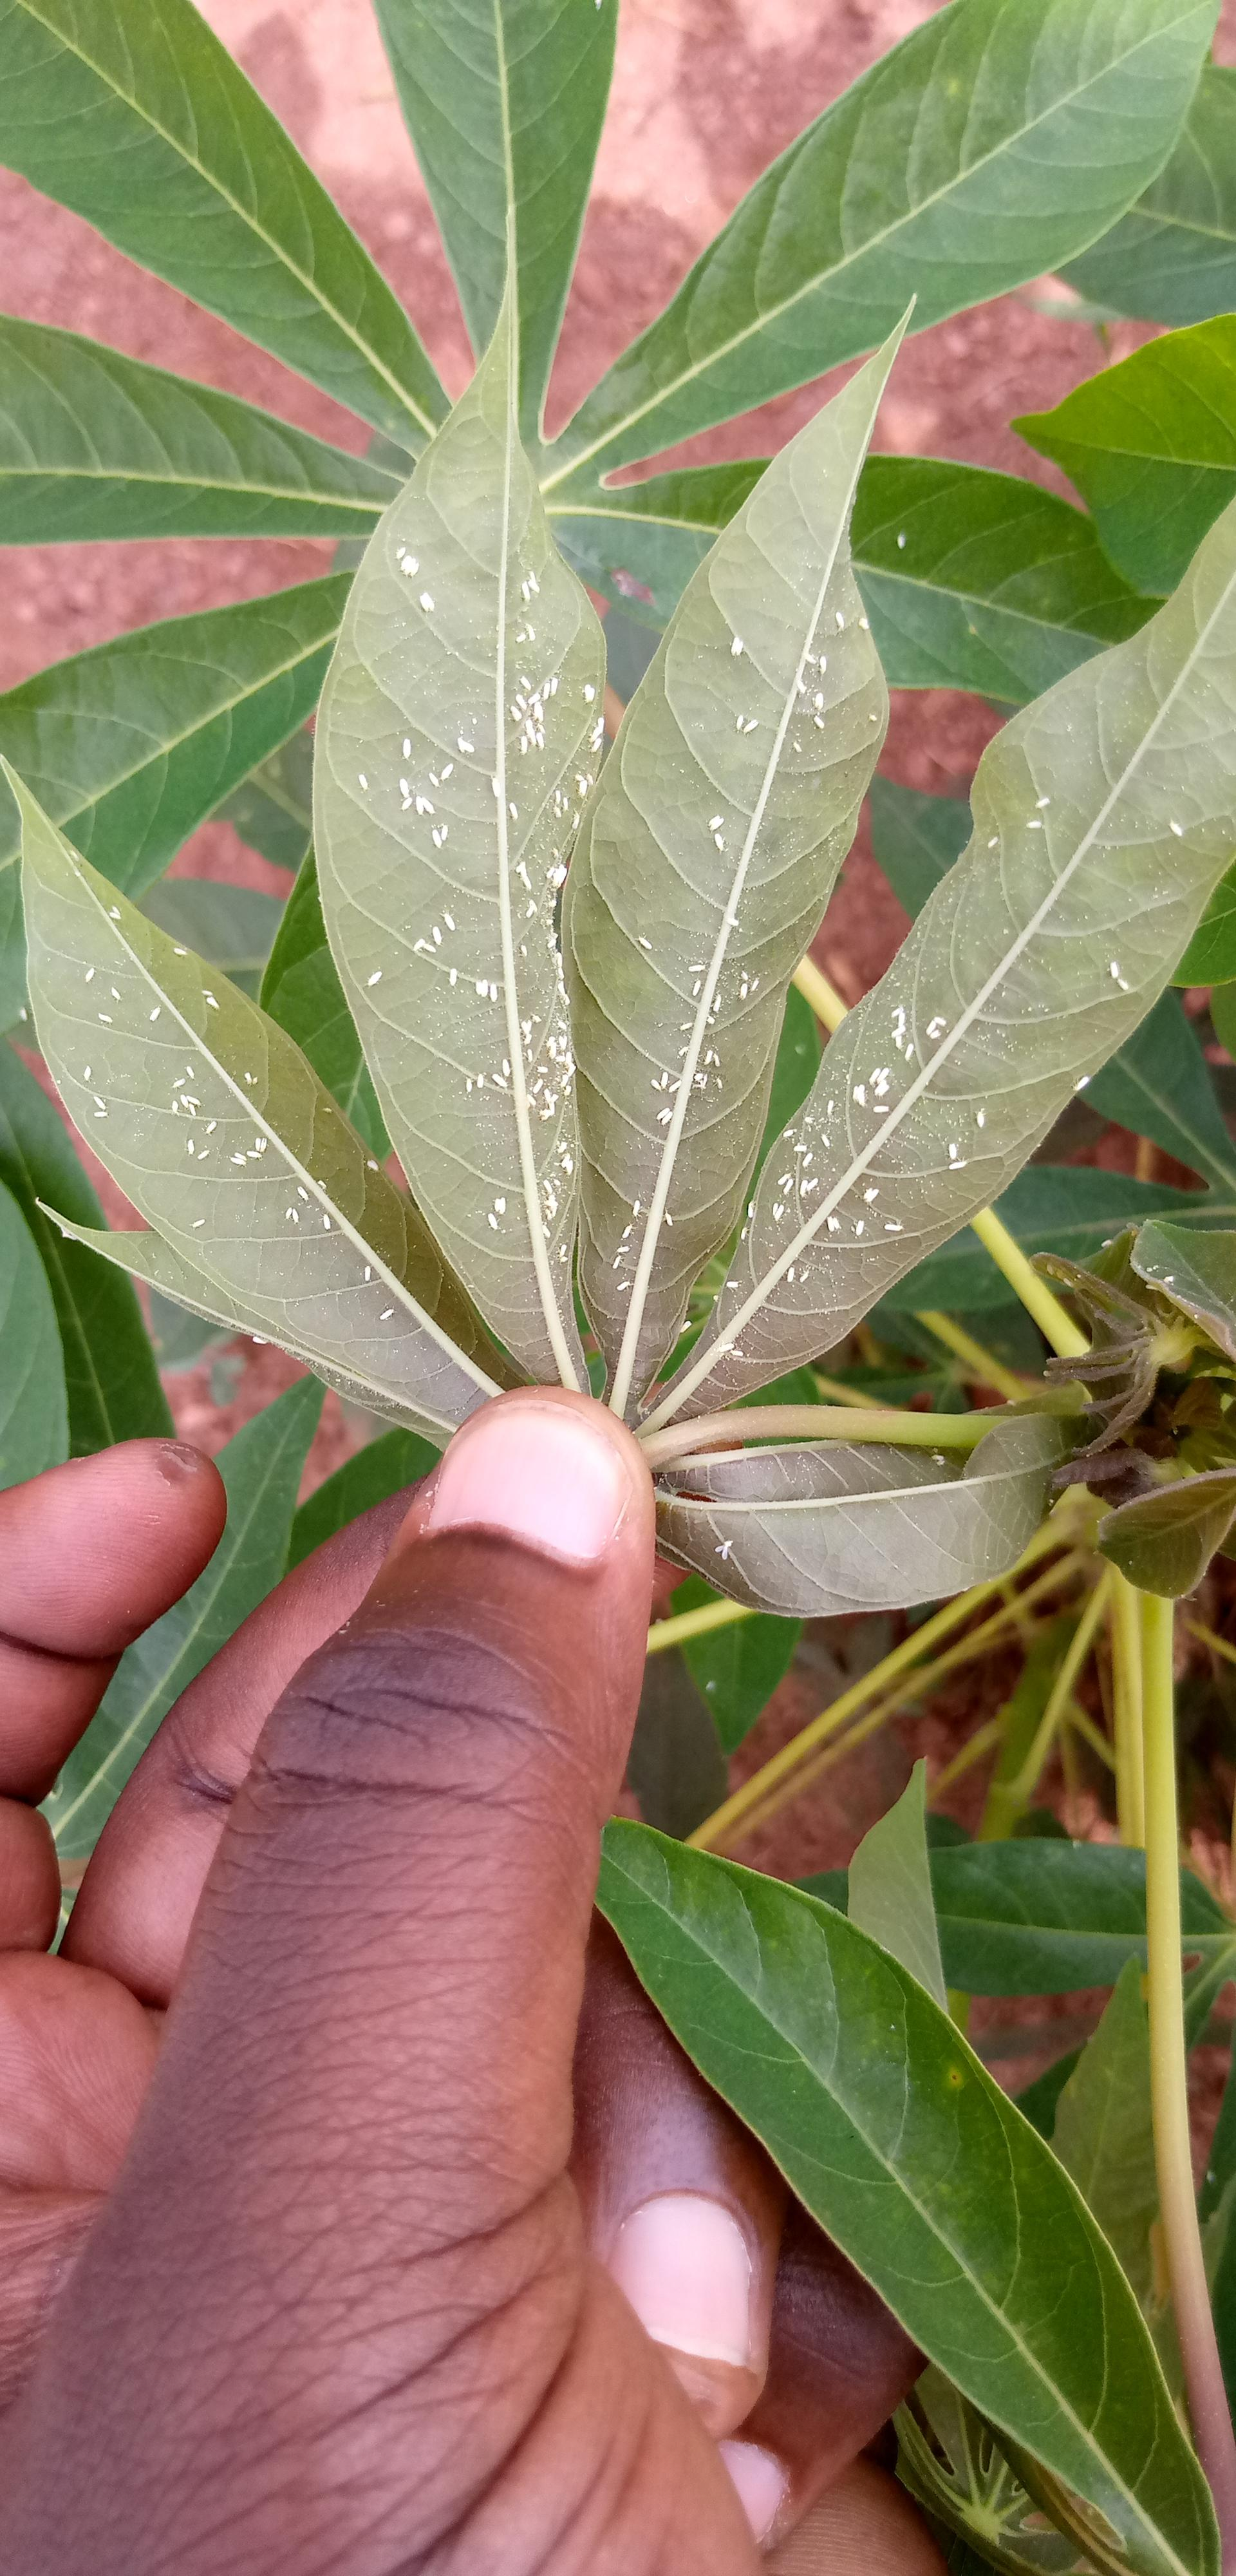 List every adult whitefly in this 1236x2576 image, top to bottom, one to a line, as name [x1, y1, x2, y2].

whitefly [894, 529, 909, 551]
whitefly [395, 545, 407, 560]
whitefly [398, 554, 411, 573]
whitefly [404, 557, 416, 577]
whitefly [410, 560, 420, 578]
whitefly [528, 569, 537, 582]
whitefly [528, 579, 541, 594]
whitefly [520, 580, 532, 602]
whitefly [422, 592, 436, 614]
whitefly [419, 595, 429, 613]
whitefly [834, 610, 845, 630]
whitefly [524, 621, 538, 643]
whitefly [514, 630, 527, 645]
whitefly [729, 636, 740, 657]
whitefly [736, 640, 744, 657]
whitefly [801, 650, 817, 666]
whitefly [818, 654, 828, 676]
whitefly [518, 674, 533, 692]
whitefly [550, 676, 559, 698]
whitefly [795, 677, 807, 696]
whitefly [540, 681, 551, 701]
whitefly [583, 683, 592, 705]
whitefly [588, 684, 599, 705]
whitefly [812, 690, 825, 710]
whitefly [527, 692, 541, 705]
whitefly [514, 692, 529, 710]
whitefly [534, 702, 545, 723]
whitefly [509, 703, 523, 721]
whitefly [512, 711, 521, 723]
whitefly [867, 711, 879, 726]
whitefly [734, 712, 745, 733]
whitefly [811, 715, 826, 732]
whitefly [596, 715, 606, 734]
whitefly [523, 717, 534, 731]
whitefly [742, 718, 760, 737]
whitefly [537, 723, 548, 735]
whitefly [589, 723, 602, 743]
whitefly [527, 731, 537, 748]
whitefly [534, 731, 548, 752]
whitefly [518, 734, 528, 757]
whitefly [456, 735, 465, 754]
whitefly [400, 736, 413, 762]
whitefly [590, 736, 603, 755]
whitefly [464, 740, 476, 755]
whitefly [791, 740, 805, 755]
whitefly [440, 761, 454, 781]
whitefly [427, 771, 440, 789]
whitefly [357, 772, 371, 792]
whitefly [574, 772, 585, 782]
whitefly [586, 773, 595, 788]
whitefly [489, 775, 502, 800]
whitefly [398, 775, 411, 798]
whitefly [576, 778, 588, 800]
whitefly [554, 788, 561, 806]
whitefly [415, 794, 424, 818]
whitefly [1033, 794, 1051, 810]
whitefly [420, 795, 437, 816]
whitefly [561, 795, 569, 817]
whitefly [400, 797, 413, 812]
whitefly [507, 801, 520, 822]
whitefly [551, 804, 563, 819]
whitefly [570, 809, 580, 833]
whitefly [707, 815, 721, 827]
whitefly [709, 817, 725, 833]
whitefly [1022, 819, 1044, 829]
whitefly [1166, 820, 1186, 840]
whitefly [440, 822, 449, 842]
whitefly [430, 826, 443, 849]
whitefly [713, 832, 727, 853]
whitefly [984, 835, 1004, 851]
whitefly [549, 846, 559, 860]
whitefly [513, 859, 527, 874]
whitefly [556, 862, 567, 886]
whitefly [544, 866, 557, 880]
whitefly [552, 871, 559, 889]
whitefly [521, 876, 535, 891]
whitefly [528, 898, 539, 913]
whitefly [111, 904, 124, 916]
whitefly [524, 904, 536, 918]
whitefly [442, 911, 457, 933]
whitefly [107, 911, 123, 922]
whitefly [724, 914, 741, 928]
whitefly [543, 917, 554, 927]
whitefly [431, 924, 443, 947]
whitefly [635, 934, 655, 952]
whitefly [545, 936, 557, 949]
whitefly [411, 938, 426, 954]
whitefly [519, 942, 529, 958]
whitefly [422, 943, 437, 955]
whitefly [171, 945, 188, 958]
whitefly [555, 950, 563, 967]
whitefly [1107, 959, 1121, 980]
whitefly [684, 961, 707, 975]
whitefly [82, 965, 98, 985]
whitefly [447, 965, 458, 989]
whitefly [363, 967, 386, 990]
whitefly [556, 967, 565, 980]
whitefly [738, 967, 749, 982]
whitefly [481, 976, 489, 999]
whitefly [749, 976, 761, 996]
whitefly [691, 978, 702, 997]
whitefly [1116, 978, 1130, 992]
whitefly [474, 980, 482, 997]
whitefly [557, 980, 566, 994]
whitefly [489, 981, 499, 1004]
whitefly [738, 981, 748, 1001]
whitefly [109, 985, 123, 1002]
whitefly [199, 989, 214, 997]
whitefly [710, 991, 724, 1013]
whitefly [559, 994, 572, 1008]
whitefly [205, 996, 221, 1011]
whitefly [147, 1005, 163, 1023]
whitefly [890, 1007, 905, 1018]
whitefly [93, 1011, 115, 1028]
whitefly [897, 1012, 906, 1027]
whitefly [530, 1012, 543, 1025]
whitefly [705, 1014, 718, 1027]
whitefly [933, 1014, 948, 1029]
whitefly [556, 1018, 568, 1032]
whitefly [677, 1019, 694, 1034]
whitefly [518, 1020, 534, 1037]
whitefly [925, 1020, 937, 1036]
whitefly [890, 1025, 906, 1041]
whitefly [930, 1028, 941, 1040]
whitefly [557, 1032, 569, 1050]
whitefly [895, 1033, 904, 1053]
whitefly [521, 1034, 531, 1047]
whitefly [545, 1035, 556, 1048]
whitefly [548, 1041, 557, 1059]
whitefly [903, 1041, 915, 1063]
whitefly [676, 1045, 690, 1059]
whitefly [523, 1047, 536, 1063]
whitefly [702, 1047, 713, 1066]
whitefly [565, 1050, 574, 1065]
whitefly [712, 1052, 722, 1068]
whitefly [554, 1054, 566, 1063]
whitefly [500, 1057, 512, 1078]
whitefly [80, 1064, 94, 1083]
whitefly [184, 1064, 196, 1081]
whitefly [533, 1064, 550, 1075]
whitefly [869, 1066, 881, 1086]
whitefly [876, 1066, 890, 1084]
whitefly [1070, 1068, 1091, 1095]
whitefly [243, 1069, 252, 1086]
whitefly [692, 1070, 704, 1081]
whitefly [660, 1070, 668, 1090]
whitefly [475, 1072, 486, 1091]
whitefly [491, 1072, 509, 1090]
whitefly [691, 1072, 709, 1091]
whitefly [559, 1073, 570, 1088]
whitefly [714, 1075, 727, 1091]
whitefly [464, 1076, 474, 1094]
whitefly [530, 1076, 544, 1095]
whitefly [171, 1077, 187, 1090]
whitefly [649, 1077, 662, 1092]
whitefly [668, 1078, 682, 1096]
whitefly [874, 1079, 886, 1097]
whitefly [857, 1082, 865, 1094]
whitefly [561, 1084, 572, 1098]
whitefly [851, 1084, 858, 1103]
whitefly [877, 1084, 890, 1099]
whitefly [544, 1088, 552, 1103]
whitefly [857, 1091, 867, 1108]
whitefly [526, 1092, 537, 1106]
whitefly [91, 1094, 109, 1112]
whitefly [180, 1094, 189, 1110]
whitefly [185, 1094, 202, 1108]
whitefly [823, 1097, 836, 1117]
whitefly [169, 1099, 180, 1115]
whitefly [188, 1103, 198, 1118]
whitefly [869, 1104, 891, 1115]
whitefly [654, 1106, 671, 1122]
whitefly [537, 1108, 552, 1122]
whitefly [973, 1108, 987, 1131]
whitefly [91, 1110, 110, 1120]
whitefly [660, 1110, 675, 1126]
whitefly [801, 1115, 817, 1126]
whitefly [203, 1117, 219, 1136]
whitefly [780, 1128, 796, 1139]
whitefly [818, 1132, 832, 1150]
whitefly [254, 1135, 261, 1152]
whitefly [260, 1136, 268, 1154]
whitefly [186, 1137, 196, 1157]
whitefly [556, 1139, 568, 1155]
whitefly [945, 1141, 960, 1161]
whitefly [792, 1142, 809, 1153]
whitefly [195, 1148, 211, 1162]
whitefly [245, 1150, 263, 1160]
whitefly [800, 1151, 814, 1170]
whitefly [232, 1152, 247, 1163]
whitefly [560, 1154, 572, 1170]
whitefly [227, 1156, 247, 1168]
whitefly [363, 1157, 381, 1173]
whitefly [565, 1158, 574, 1178]
whitefly [947, 1160, 970, 1173]
whitefly [775, 1170, 793, 1187]
whitefly [807, 1177, 821, 1191]
whitefly [782, 1178, 794, 1197]
whitefly [799, 1178, 809, 1200]
whitefly [316, 1179, 328, 1191]
whitefly [541, 1179, 555, 1194]
whitefly [295, 1185, 310, 1202]
whitefly [862, 1187, 873, 1201]
whitefly [866, 1187, 881, 1204]
whitefly [500, 1195, 506, 1215]
whitefly [493, 1197, 501, 1213]
whitefly [630, 1198, 642, 1219]
whitefly [745, 1198, 759, 1220]
whitefly [542, 1199, 559, 1207]
whitefly [771, 1200, 779, 1217]
whitefly [774, 1204, 785, 1222]
whitefly [283, 1205, 293, 1222]
whitefly [545, 1207, 553, 1222]
whitefly [291, 1207, 301, 1224]
whitefly [662, 1211, 675, 1228]
whitefly [321, 1211, 332, 1231]
whitefly [486, 1211, 499, 1233]
whitefly [825, 1213, 834, 1233]
whitefly [832, 1216, 841, 1230]
whitefly [189, 1217, 207, 1230]
whitefly [854, 1218, 868, 1239]
whitefly [882, 1220, 906, 1233]
whitefly [619, 1222, 636, 1242]
whitefly [540, 1223, 552, 1240]
whitefly [738, 1225, 750, 1244]
whitefly [1099, 1238, 1114, 1249]
whitefly [557, 1242, 568, 1257]
whitefly [614, 1245, 632, 1253]
whitefly [610, 1254, 626, 1270]
whitefly [559, 1255, 569, 1265]
whitefly [362, 1263, 373, 1284]
whitefly [785, 1264, 797, 1284]
whitefly [796, 1269, 810, 1286]
whitefly [1161, 1274, 1175, 1286]
whitefly [615, 1278, 633, 1294]
whitefly [725, 1280, 742, 1291]
whitefly [710, 1293, 721, 1303]
whitefly [377, 1305, 398, 1322]
whitefly [677, 1318, 693, 1336]
whitefly [250, 1336, 267, 1347]
whitefly [716, 1341, 736, 1355]
whitefly [728, 1349, 745, 1358]
whitefly [928, 1452, 947, 1460]
whitefly [934, 1459, 948, 1468]
whitefly [711, 1535, 735, 1564]